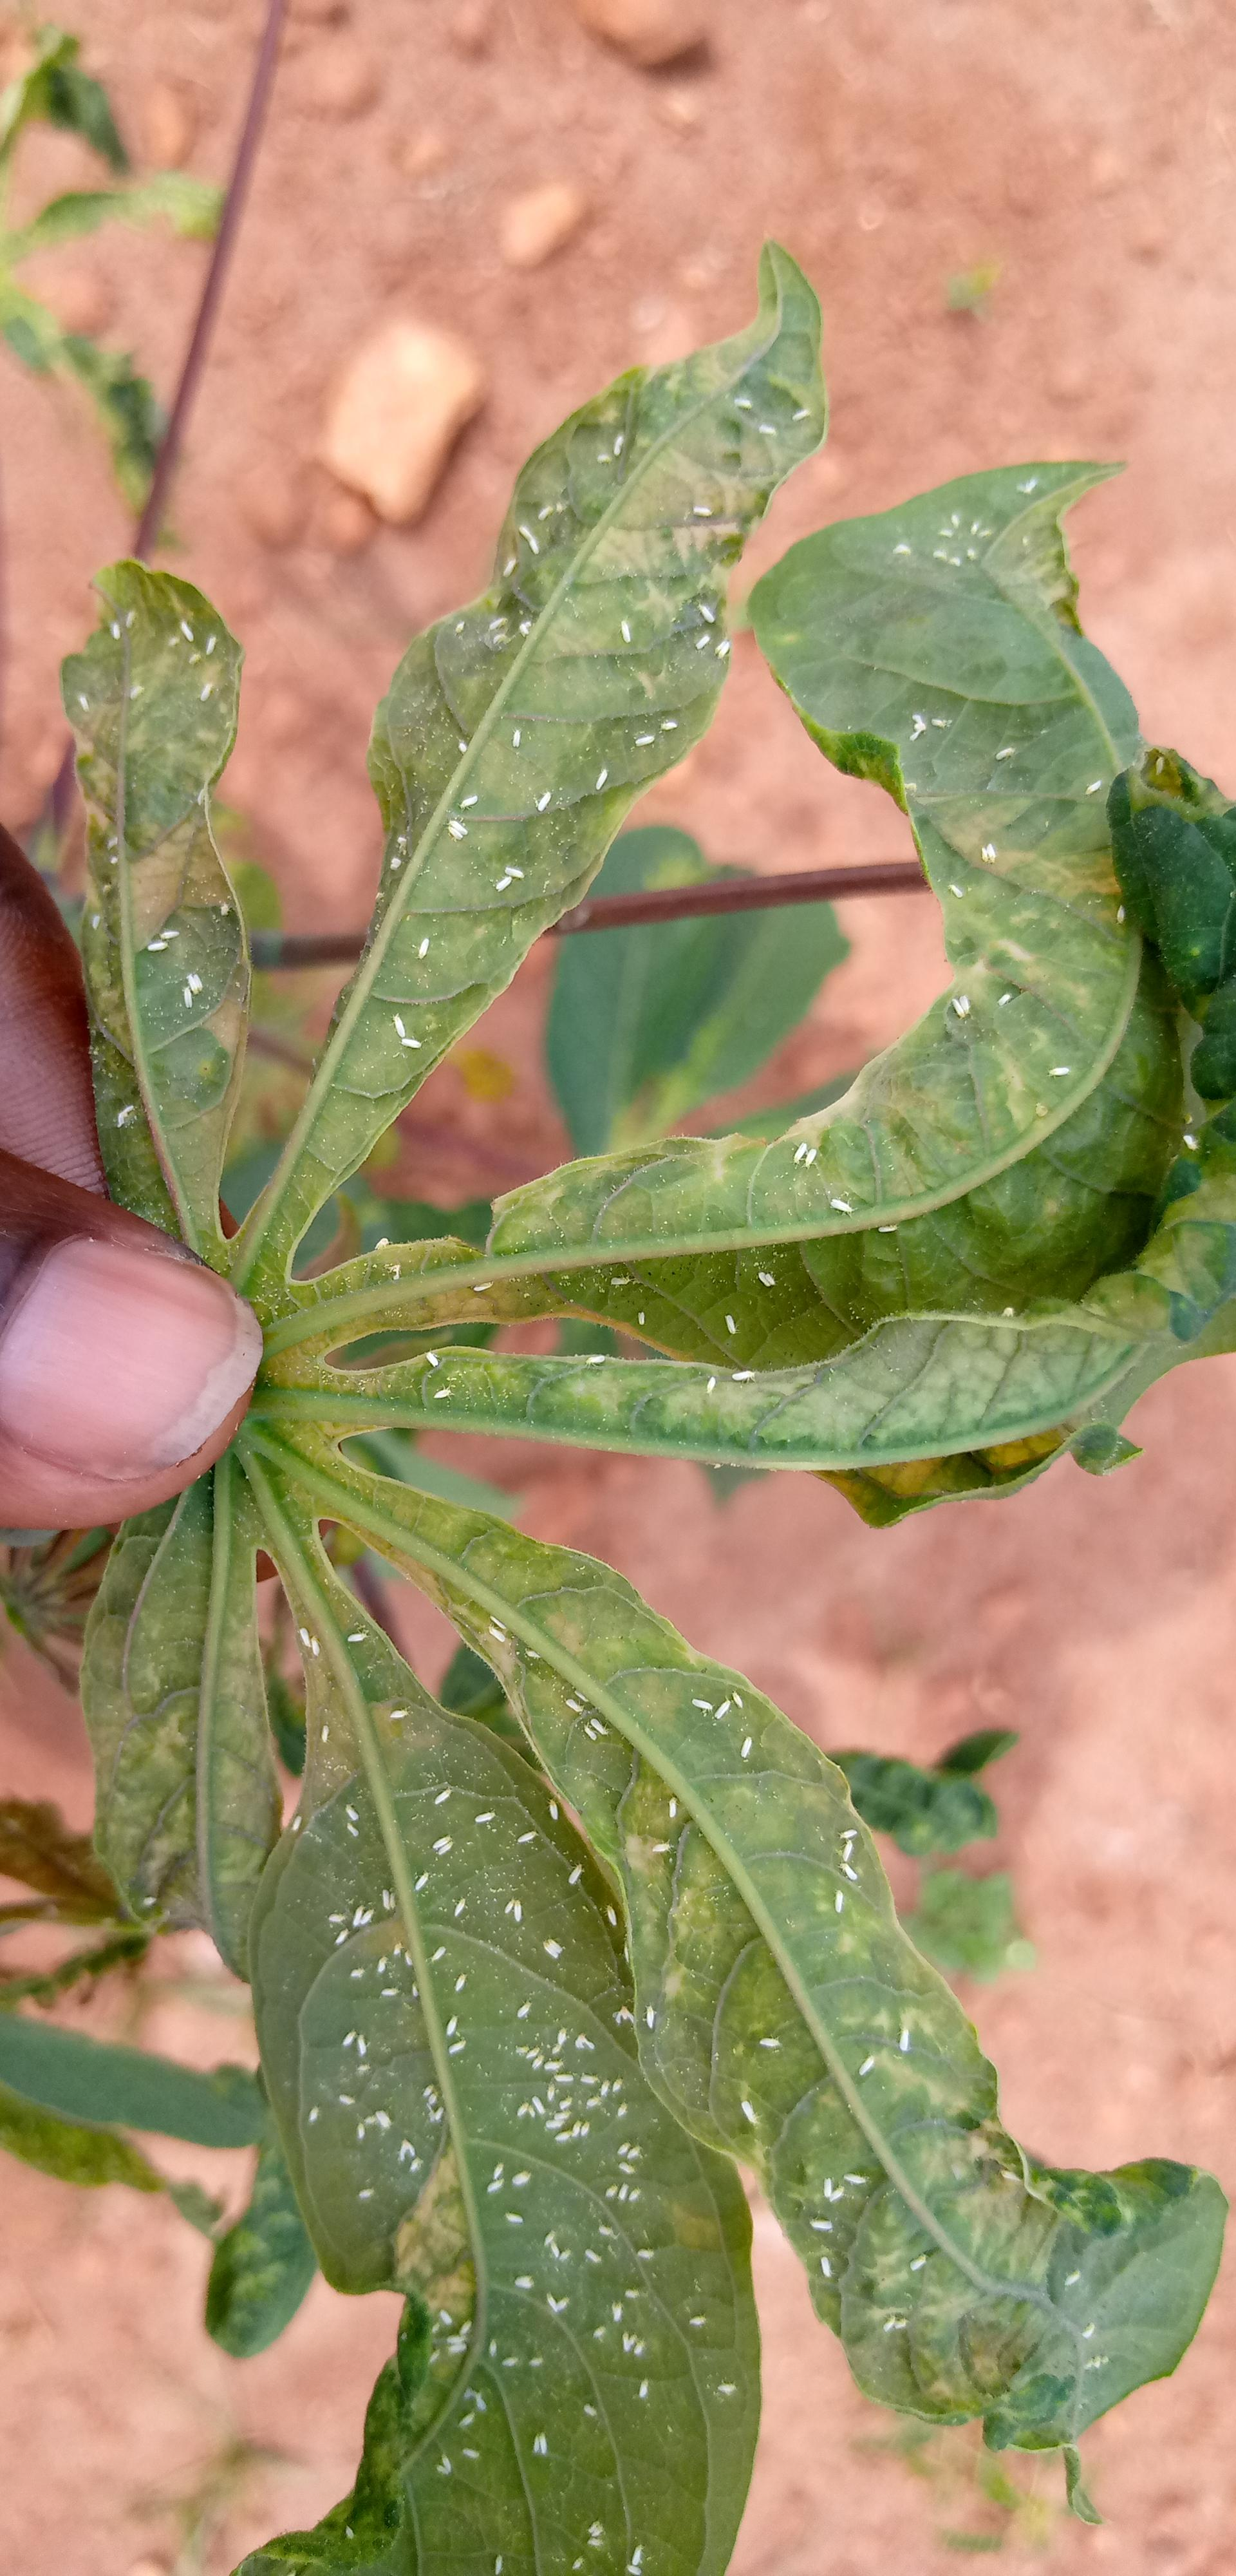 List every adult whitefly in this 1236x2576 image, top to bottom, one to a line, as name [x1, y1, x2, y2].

whitefly [727, 382, 755, 416]
whitefly [792, 391, 811, 423]
whitefly [753, 416, 786, 437]
whitefly [606, 426, 632, 466]
whitefly [1016, 472, 1041, 502]
whitefly [525, 497, 568, 531]
whitefly [675, 497, 715, 531]
whitefly [930, 507, 966, 542]
whitefly [966, 511, 992, 549]
whitefly [507, 520, 541, 567]
whitefly [891, 536, 911, 565]
whitefly [924, 545, 961, 585]
whitefly [499, 558, 534, 591]
whitefly [691, 594, 729, 633]
whitefly [116, 605, 149, 639]
whitefly [167, 609, 205, 657]
whitefly [611, 613, 649, 654]
whitefly [92, 616, 134, 654]
whitefly [670, 621, 709, 659]
whitefly [184, 623, 226, 665]
whitefly [700, 637, 730, 669]
whitefly [64, 674, 108, 713]
whitefly [108, 675, 156, 715]
whitefly [191, 677, 209, 715]
whitefly [655, 703, 682, 739]
whitefly [892, 703, 940, 753]
whitefly [445, 726, 487, 770]
whitefly [985, 726, 1027, 780]
whitefly [499, 730, 536, 759]
whitefly [632, 732, 662, 760]
whitefly [586, 767, 621, 808]
whitefly [1073, 772, 1101, 804]
whitefly [534, 780, 572, 823]
whitefly [458, 787, 495, 818]
whitefly [440, 806, 475, 837]
whitefly [975, 837, 1011, 874]
whitefly [502, 855, 533, 891]
whitefly [485, 861, 531, 906]
whitefly [946, 869, 978, 911]
whitefly [1110, 902, 1133, 933]
whitefly [162, 914, 198, 947]
whitefly [413, 929, 442, 963]
whitefly [136, 942, 176, 972]
whitefly [176, 960, 208, 992]
whitefly [162, 971, 223, 1011]
whitefly [939, 985, 982, 1022]
whitefly [982, 987, 1029, 1011]
whitefly [383, 1004, 415, 1037]
whitefly [398, 1026, 431, 1056]
whitefly [1045, 1060, 1073, 1097]
whitefly [1170, 1130, 1207, 1168]
whitefly [783, 1142, 828, 1180]
whitefly [812, 1191, 857, 1222]
whitefly [877, 1221, 905, 1249]
whitefly [750, 1262, 793, 1305]
whitefly [462, 1267, 498, 1301]
whitefly [603, 1269, 642, 1309]
whitefly [719, 1301, 756, 1344]
whitefly [625, 1307, 660, 1334]
whitefly [577, 1340, 610, 1374]
whitefly [419, 1341, 454, 1376]
whitefly [730, 1359, 763, 1400]
whitefly [698, 1369, 730, 1401]
whitefly [417, 1376, 469, 1412]
whitefly [477, 1609, 519, 1659]
whitefly [473, 1613, 506, 1652]
whitefly [286, 1618, 328, 1656]
whitefly [285, 1623, 324, 1660]
whitefly [338, 1624, 372, 1656]
whitefly [512, 1633, 547, 1679]
whitefly [548, 1677, 583, 1719]
whitefly [664, 1680, 712, 1721]
whitefly [712, 1681, 762, 1719]
whitefly [563, 1685, 595, 1708]
whitefly [700, 1685, 736, 1733]
whitefly [377, 1691, 419, 1739]
whitefly [574, 1709, 614, 1748]
whitefly [296, 1715, 351, 1750]
whitefly [730, 1728, 769, 1768]
whitefly [424, 1778, 470, 1820]
whitefly [657, 1781, 682, 1831]
whitefly [551, 1786, 576, 1823]
whitefly [330, 1788, 370, 1845]
whitefly [326, 1799, 372, 1841]
whitefly [462, 1804, 505, 1831]
whitefly [829, 1819, 863, 1890]
whitefly [507, 1826, 541, 1862]
whitefly [825, 1831, 865, 1890]
whitefly [421, 1833, 456, 1857]
whitefly [641, 1835, 686, 1872]
whitefly [550, 1861, 592, 1894]
whitefly [415, 1862, 442, 1893]
whitefly [825, 1879, 848, 1919]
whitefly [370, 1880, 404, 1921]
whitefly [495, 1890, 531, 1932]
whitefly [346, 1893, 386, 1937]
whitefly [447, 1893, 475, 1927]
whitefly [597, 1900, 623, 1938]
whitefly [320, 1908, 360, 1931]
whitefly [321, 1926, 366, 1958]
whitefly [389, 1929, 424, 1967]
whitefly [421, 1935, 451, 1963]
whitefly [529, 1937, 574, 1969]
whitefly [372, 1946, 402, 1977]
whitefly [338, 1958, 370, 1981]
whitefly [440, 1963, 480, 1996]
whitefly [376, 1978, 432, 2012]
whitefly [633, 1987, 675, 2037]
whitefly [510, 1991, 541, 2037]
whitefly [593, 1994, 635, 2033]
whitefly [426, 2013, 467, 2044]
whitefly [333, 2014, 384, 2056]
whitefly [890, 2018, 916, 2054]
whitefly [568, 2020, 599, 2063]
whitefly [548, 2022, 577, 2056]
whitefly [439, 2029, 477, 2065]
whitefly [748, 2030, 805, 2068]
whitefly [510, 2040, 548, 2074]
whitefly [847, 2043, 888, 2083]
whitefly [530, 2059, 567, 2097]
whitefly [575, 2061, 600, 2096]
whitefly [595, 2067, 624, 2103]
whitefly [334, 2072, 364, 2111]
whitefly [402, 2072, 454, 2126]
whitefly [577, 2087, 601, 2119]
whitefly [603, 2088, 633, 2124]
whitefly [735, 2092, 769, 2135]
whitefly [514, 2093, 550, 2124]
whitefly [295, 2099, 334, 2125]
whitefly [368, 2103, 397, 2136]
whitefly [533, 2104, 566, 2131]
whitefly [352, 2117, 372, 2148]
whitefly [566, 2117, 604, 2149]
whitefly [550, 2121, 587, 2159]
whitefly [386, 2126, 431, 2172]
whitefly [604, 2134, 651, 2163]
whitefly [498, 2156, 537, 2192]
whitefly [487, 2160, 510, 2194]
whitefly [614, 2160, 651, 2194]
whitefly [835, 2160, 885, 2201]
whitefly [817, 2168, 857, 2198]
whitefly [341, 2179, 384, 2197]
whitefly [603, 2183, 656, 2209]
whitefly [797, 2202, 845, 2231]
whitefly [503, 2204, 530, 2226]
whitefly [595, 2221, 633, 2249]
whitefly [526, 2222, 586, 2284]
whitefly [537, 2226, 583, 2273]
whitefly [906, 2240, 937, 2277]
whitefly [638, 2244, 674, 2272]
whitefly [811, 2247, 836, 2282]
whitefly [1058, 2255, 1092, 2293]
whitefly [499, 2259, 534, 2297]
whitefly [621, 2273, 651, 2309]
whitefly [541, 2286, 585, 2317]
whitefly [600, 2293, 624, 2325]
whitefly [433, 2300, 465, 2329]
whitefly [682, 2303, 730, 2336]
whitefly [879, 2309, 921, 2340]
whitefly [445, 2310, 489, 2338]
whitefly [1067, 2311, 1102, 2345]
whitefly [617, 2317, 650, 2358]
whitefly [428, 2327, 474, 2355]
whitefly [481, 2331, 509, 2366]
whitefly [529, 2344, 554, 2377]
whitefly [496, 2348, 533, 2373]
whitefly [709, 2366, 737, 2398]
whitefly [635, 2370, 657, 2408]
whitefly [574, 2396, 599, 2433]
whitefly [454, 2408, 482, 2428]
whitefly [521, 2425, 558, 2461]
whitefly [450, 2440, 487, 2465]
whitefly [418, 2443, 465, 2477]
whitefly [583, 2512, 608, 2543]
whitefly [340, 2521, 357, 2543]
whitefly [575, 2526, 612, 2553]
whitefly [617, 2535, 655, 2570]
whitefly [477, 2544, 512, 2576]
whitefly [612, 2553, 644, 2576]